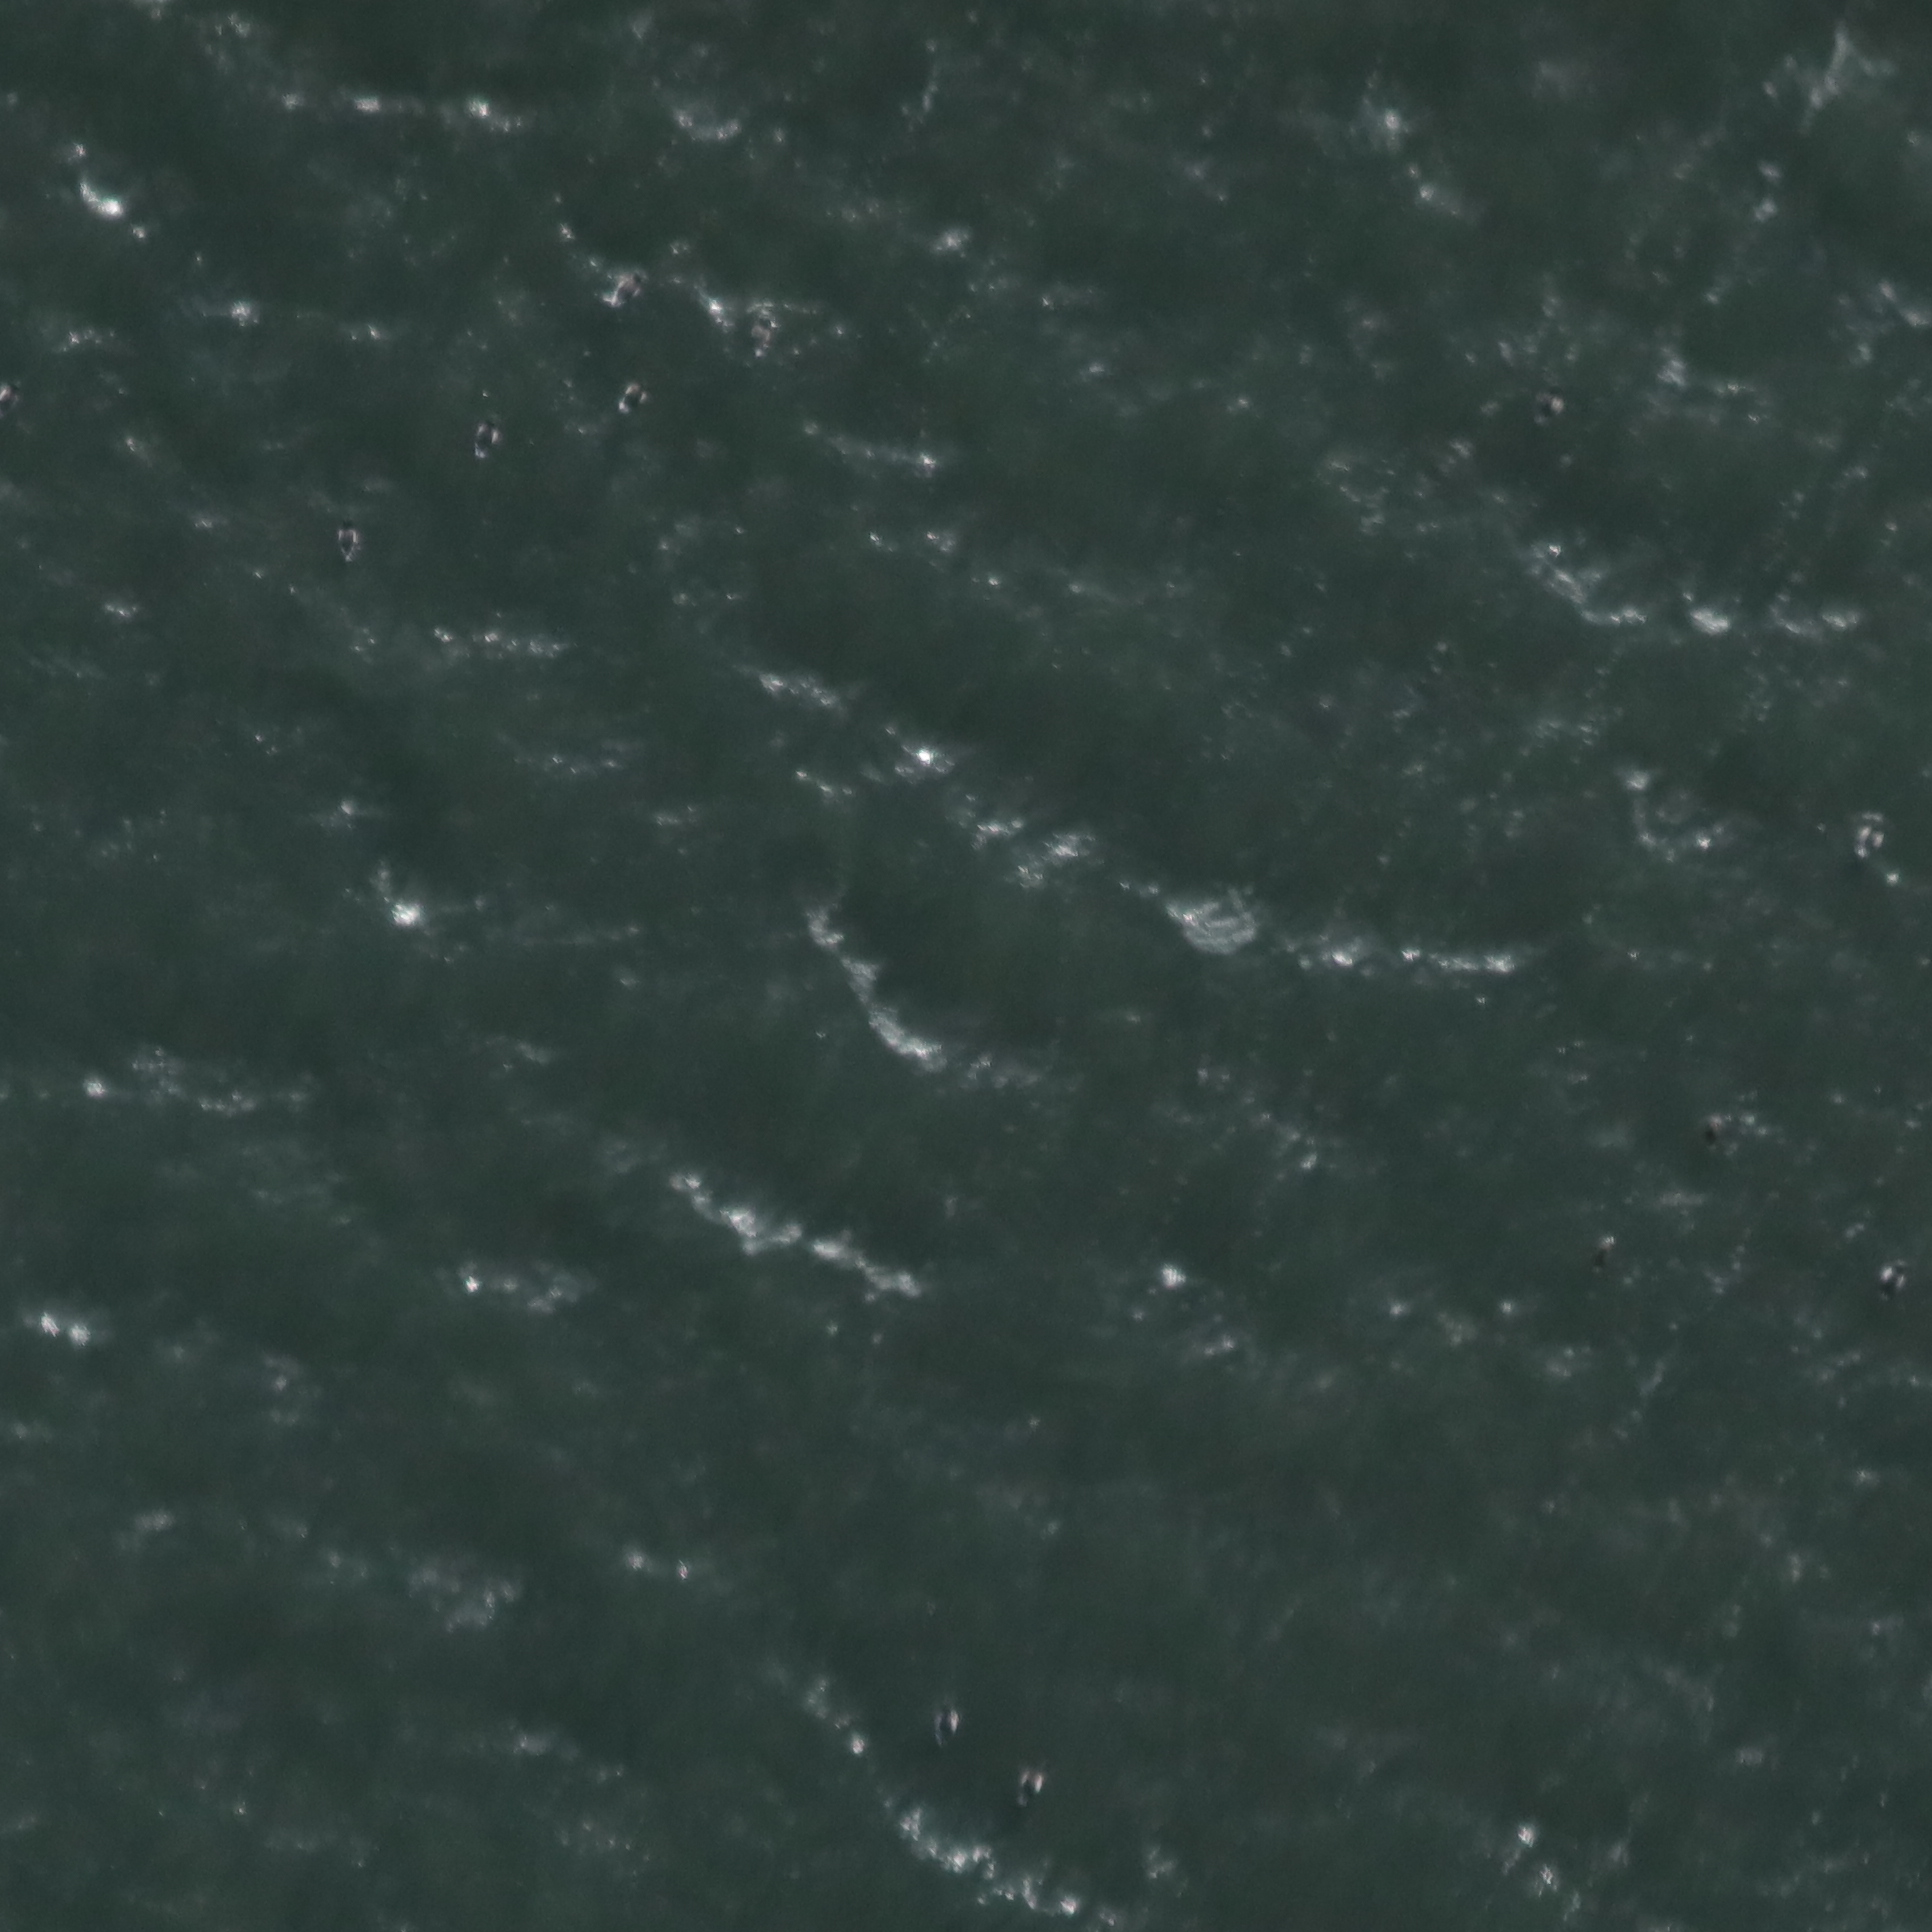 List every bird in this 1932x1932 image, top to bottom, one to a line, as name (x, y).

brant (626, 293)
brant (760, 335)
brant (634, 396)
brant (2, 401)
brant (1546, 407)
brant (485, 440)
brant (346, 542)
brant (1869, 839)
other bird (1712, 1135)
other bird (1602, 1257)
brant (1893, 1276)
brant (943, 1727)
brant (1031, 1787)